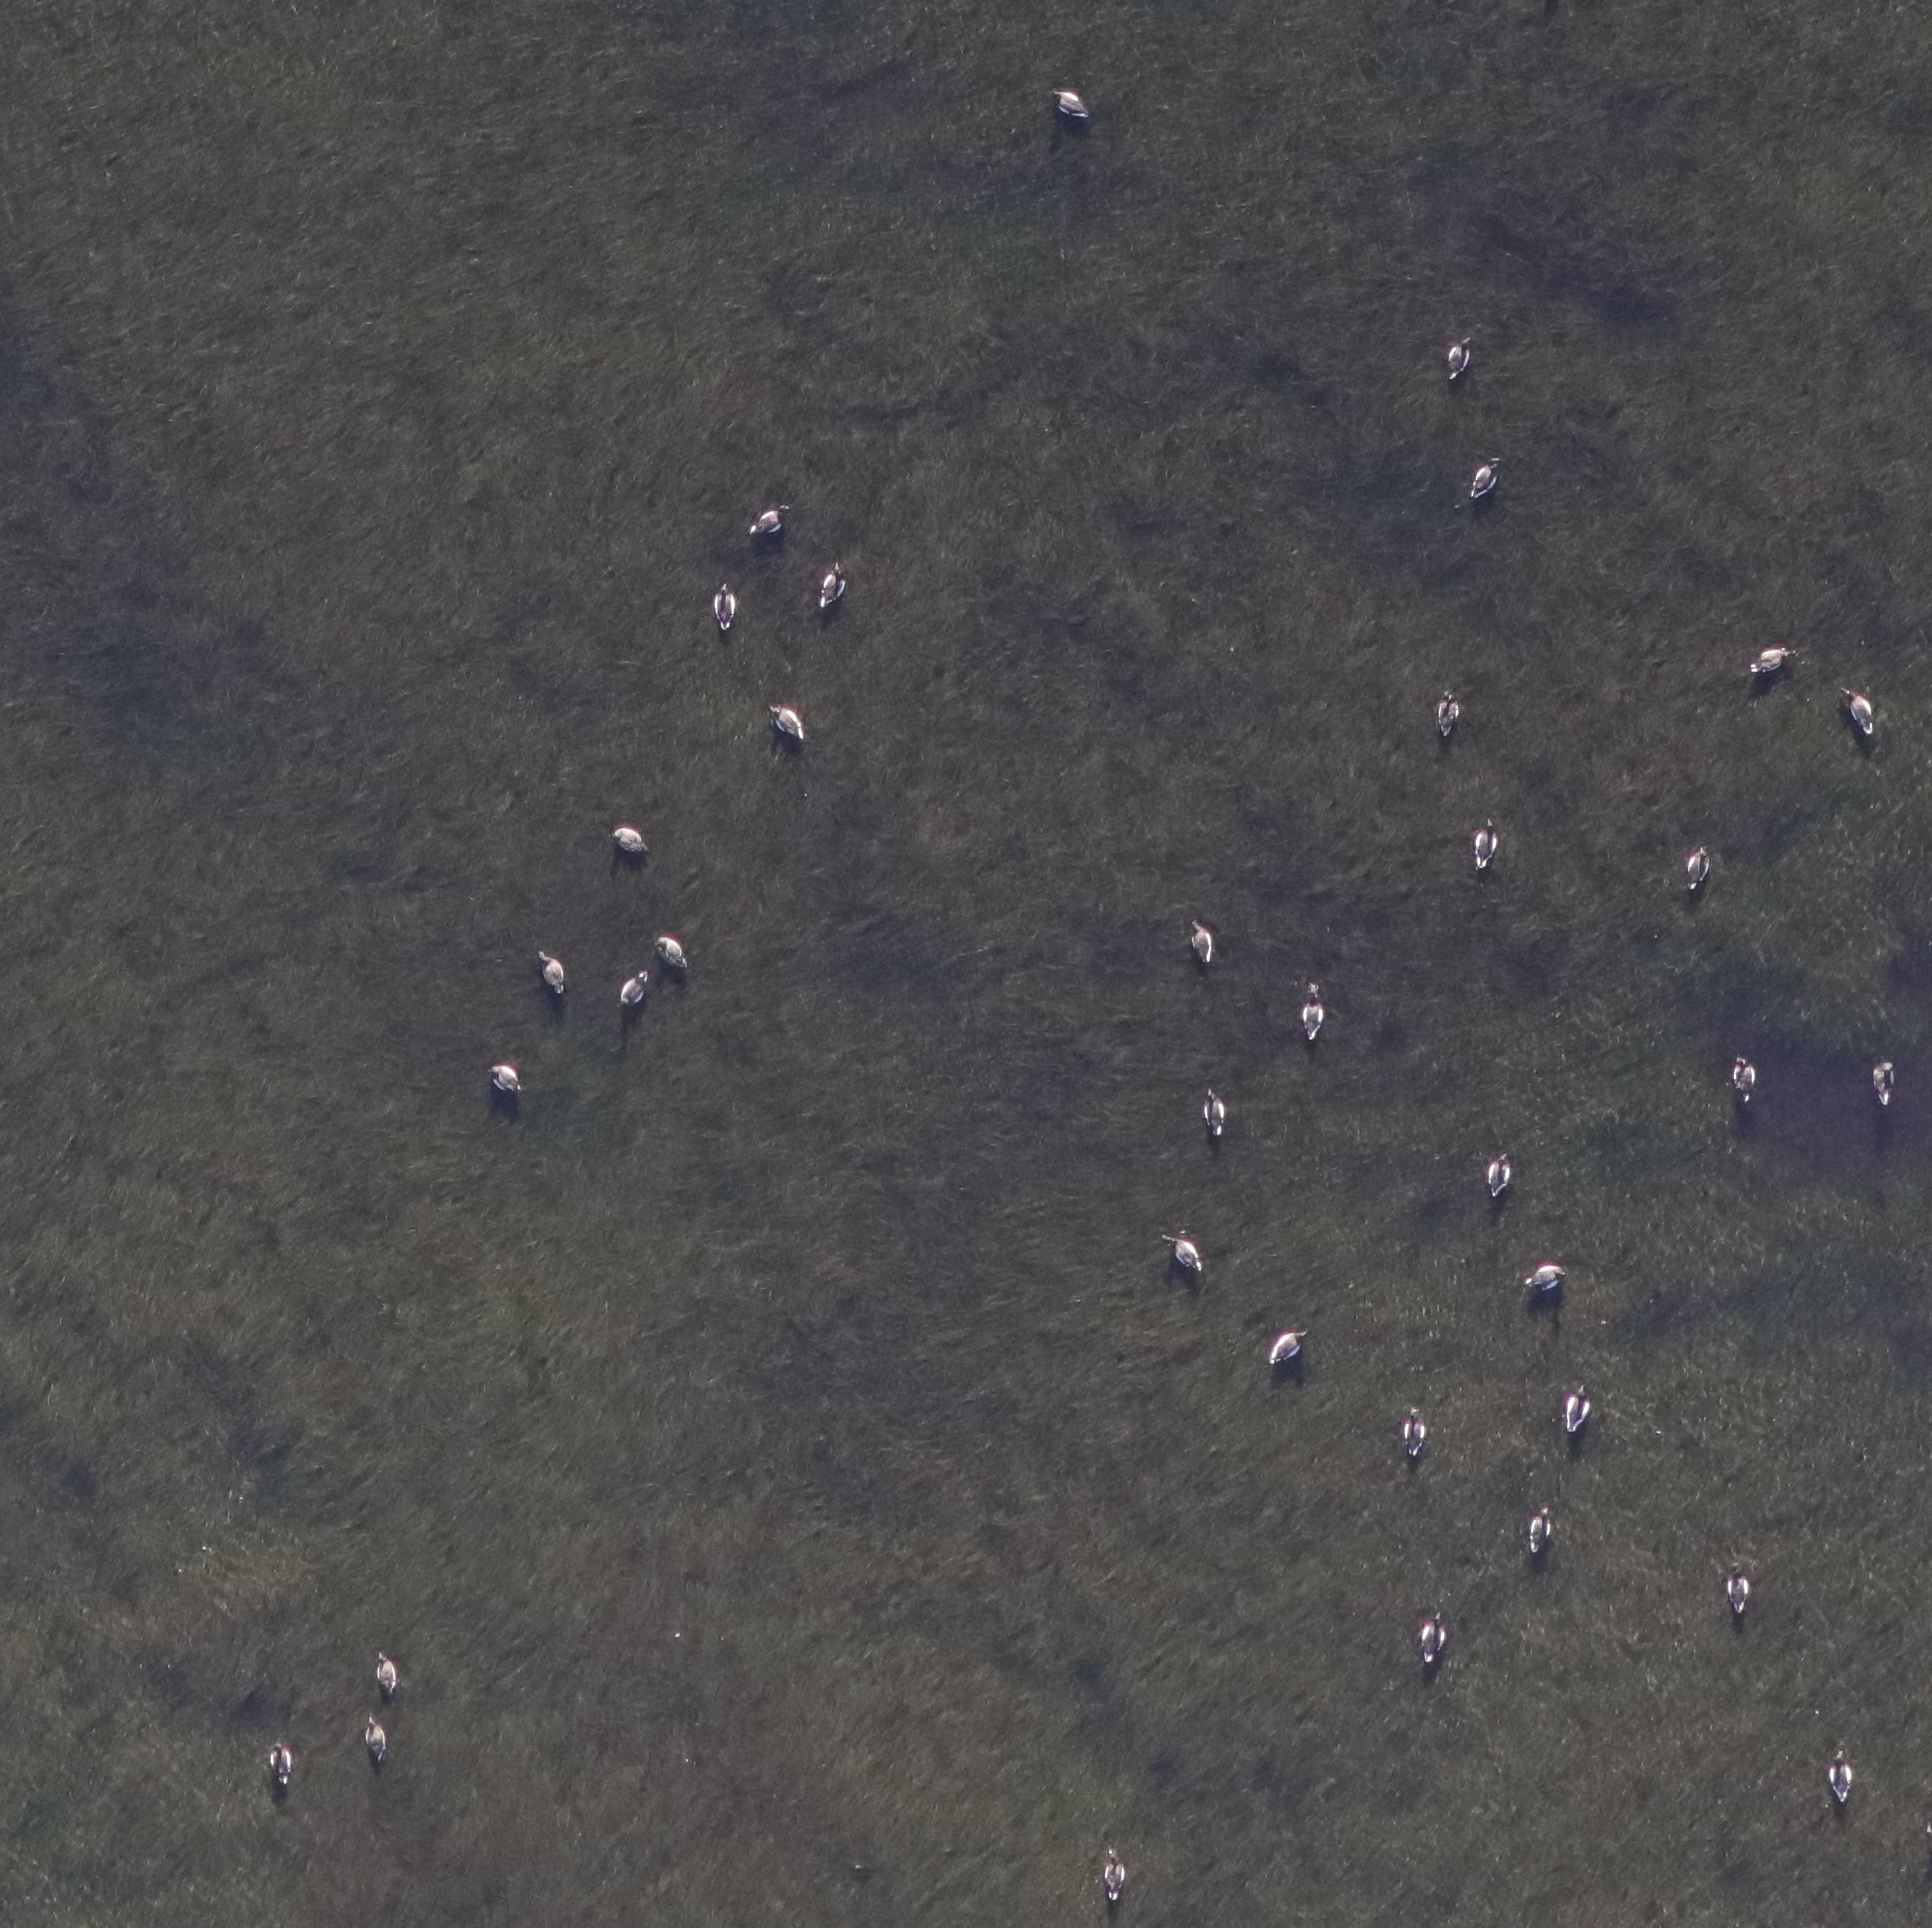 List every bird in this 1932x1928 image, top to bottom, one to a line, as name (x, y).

brant (1069, 104)
brant (1460, 359)
brant (1485, 480)
brant (768, 520)
brant (831, 587)
brant (725, 606)
brant (1773, 658)
brant (1861, 709)
brant (1446, 713)
brant (788, 721)
brant (629, 839)
brant (1485, 844)
brant (1697, 866)
brant (1202, 943)
brant (673, 951)
brant (553, 973)
brant (633, 989)
brant (1314, 1015)
brant (1744, 1076)
brant (505, 1077)
brant (1884, 1087)
brant (1214, 1112)
brant (1501, 1175)
brant (1184, 1253)
brant (1544, 1276)
brant (1286, 1348)
brant (1575, 1410)
brant (1416, 1432)
brant (1539, 1529)
brant (1737, 1591)
brant (1433, 1639)
brant (386, 1673)
brant (374, 1738)
brant (280, 1763)
brant (1840, 1775)
brant (1114, 1875)